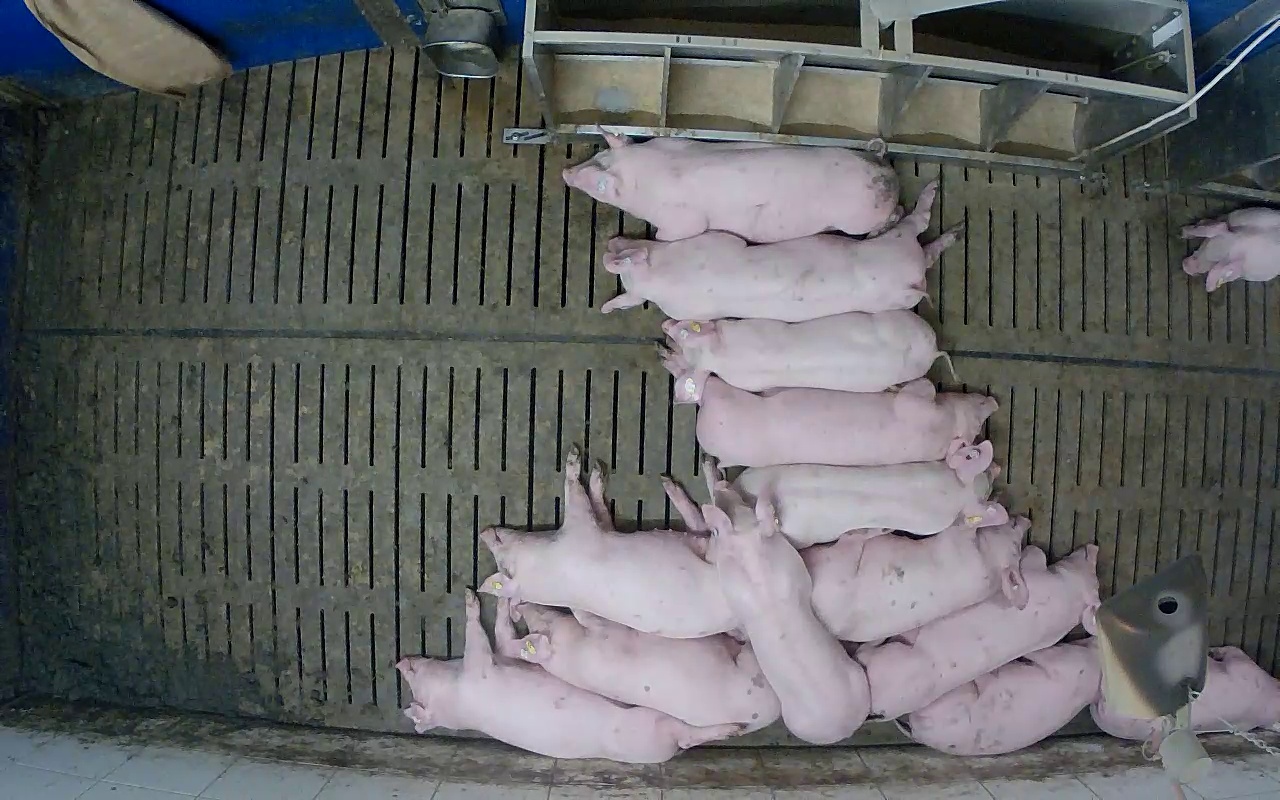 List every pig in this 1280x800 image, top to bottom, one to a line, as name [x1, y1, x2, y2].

pig [564, 120, 911, 243]
pig [599, 177, 968, 322]
pig [1176, 209, 1279, 292]
pig [661, 310, 959, 406]
pig [657, 348, 998, 480]
pig [727, 440, 1010, 552]
pig [473, 441, 742, 638]
pig [703, 480, 873, 747]
pig [800, 512, 1033, 644]
pig [854, 540, 1104, 725]
pig [394, 583, 744, 766]
pig [512, 602, 779, 740]
pig [894, 635, 1111, 758]
pig [1088, 646, 1277, 744]